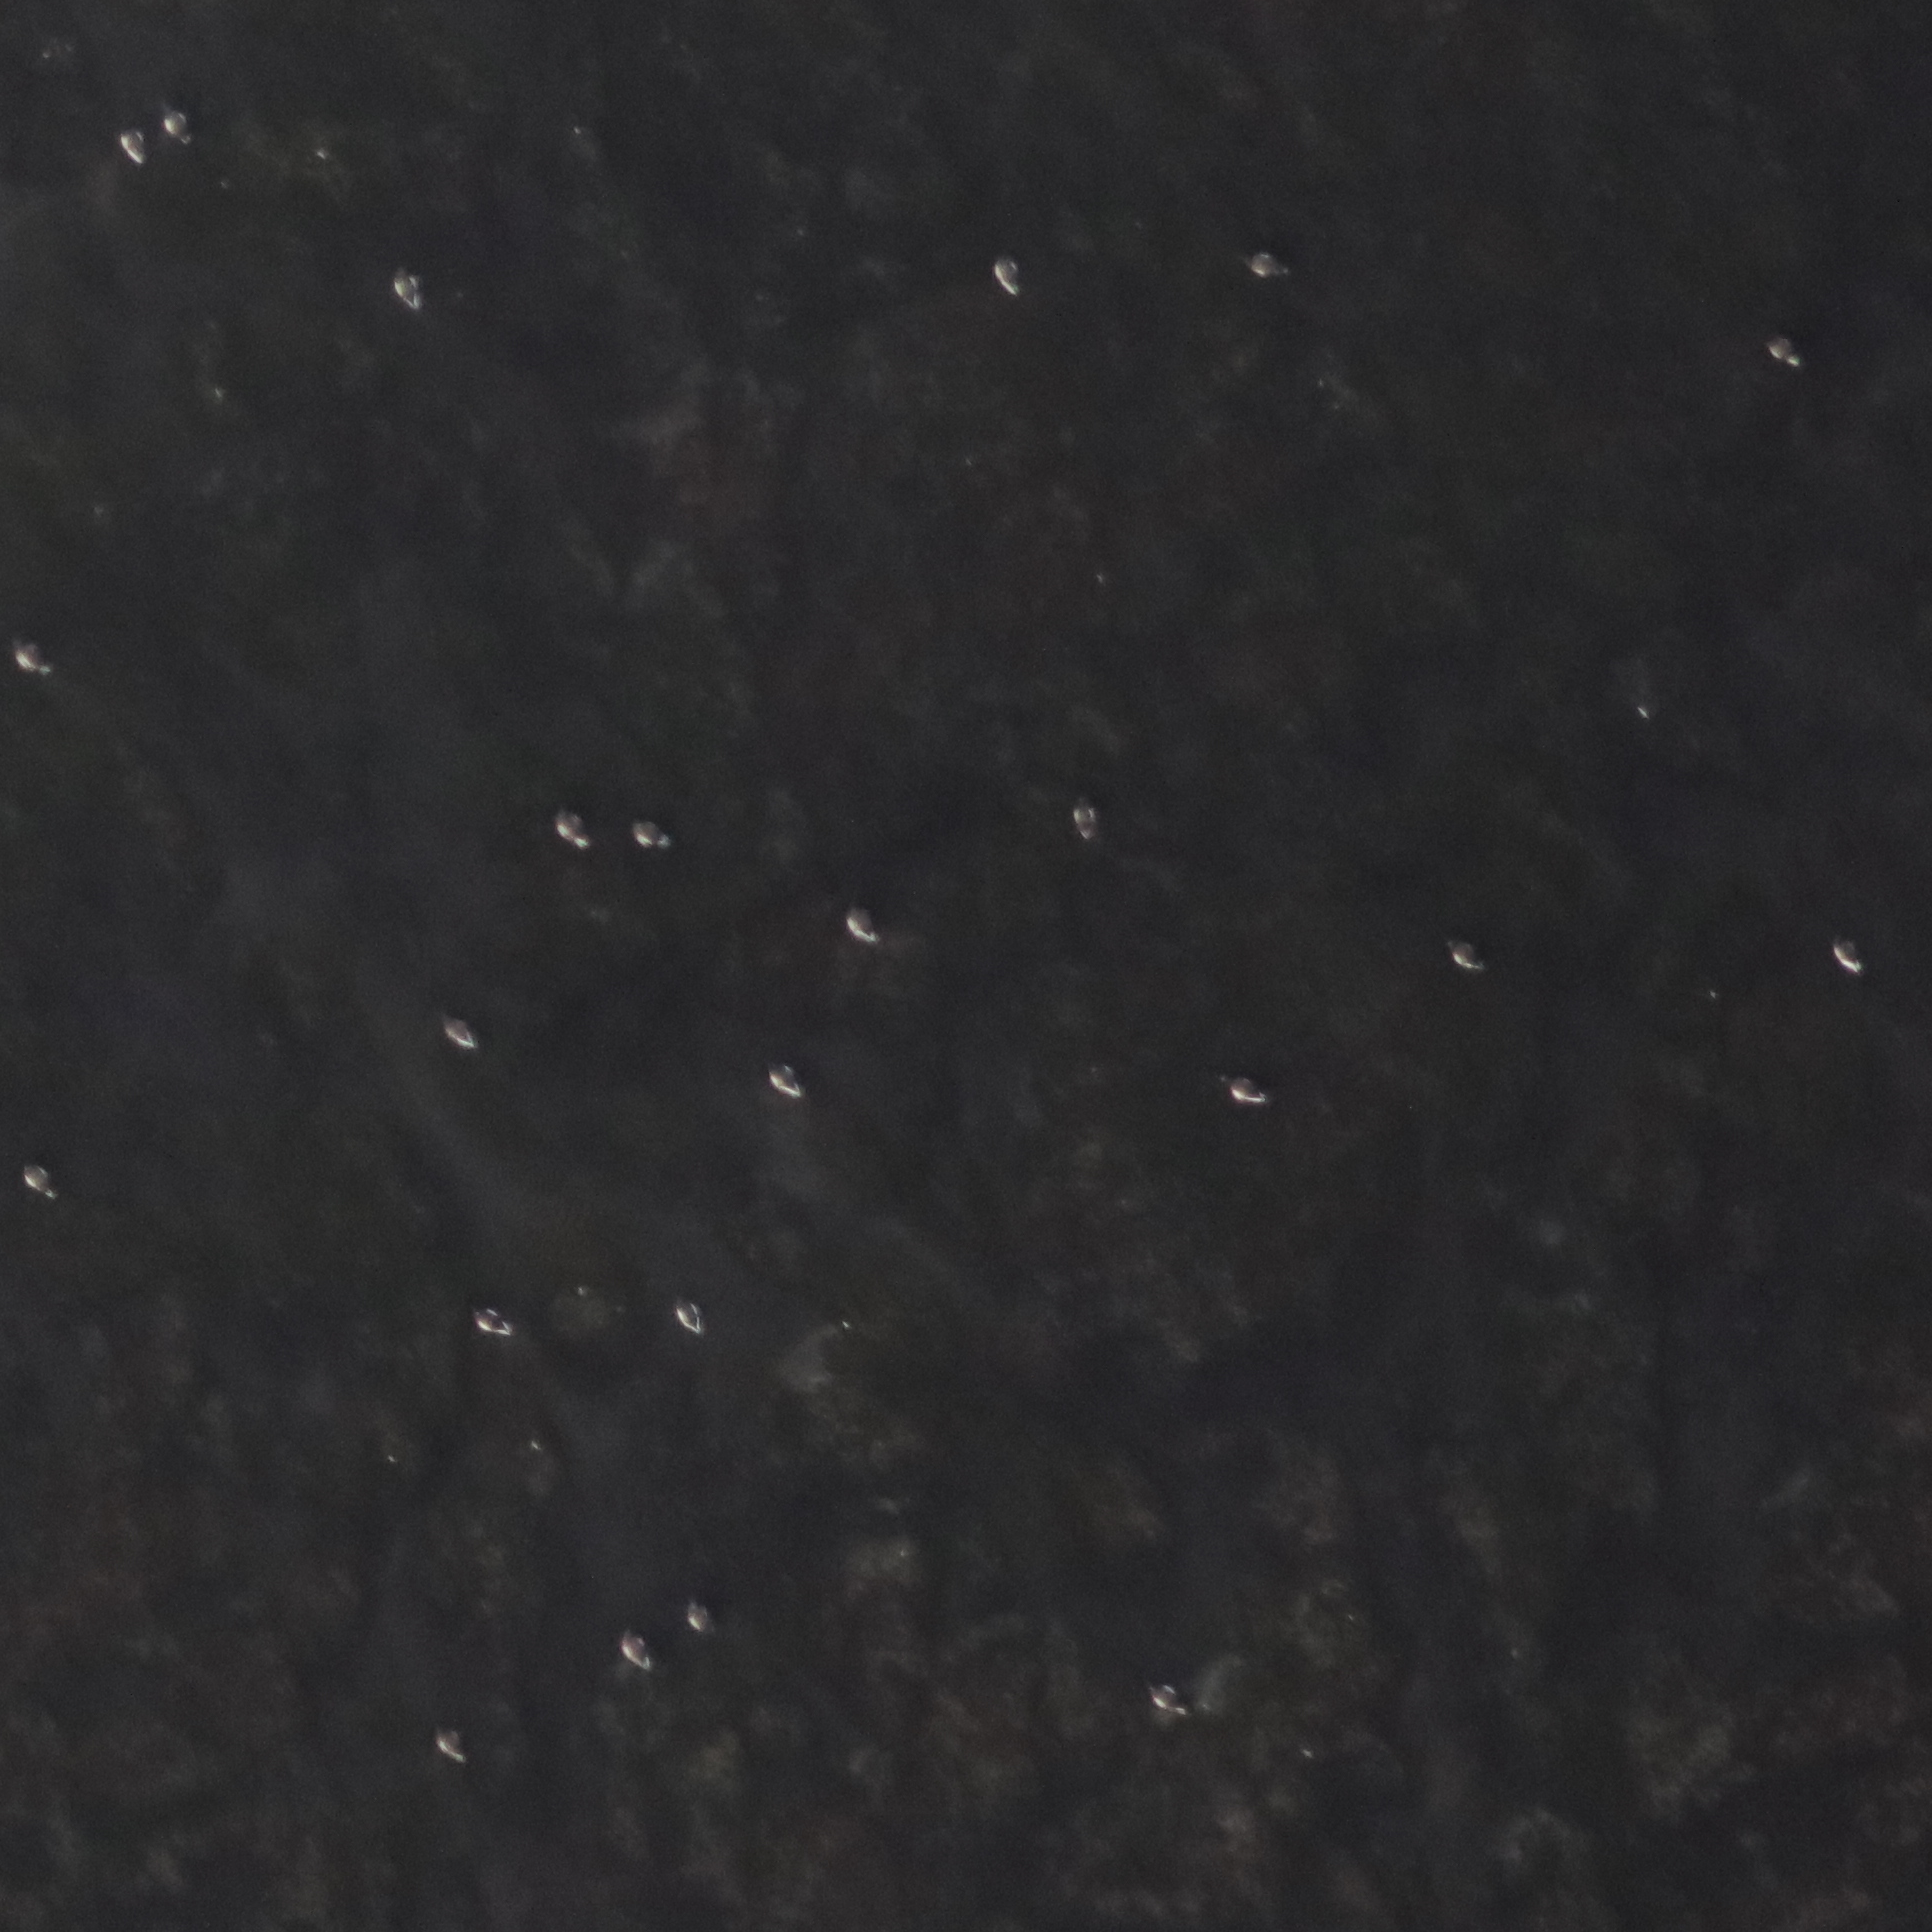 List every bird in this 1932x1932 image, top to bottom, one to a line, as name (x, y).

brant (177, 124)
brant (133, 142)
brant (1267, 264)
brant (1009, 274)
brant (406, 287)
brant (1785, 348)
brant (31, 655)
brant (1086, 817)
brant (572, 826)
brant (647, 832)
brant (862, 921)
brant (1465, 953)
brant (1845, 953)
brant (458, 1029)
brant (785, 1078)
brant (1246, 1089)
brant (37, 1177)
brant (688, 1316)
brant (490, 1321)
brant (697, 1617)
brant (636, 1649)
brant (1168, 1698)
brant (450, 1743)